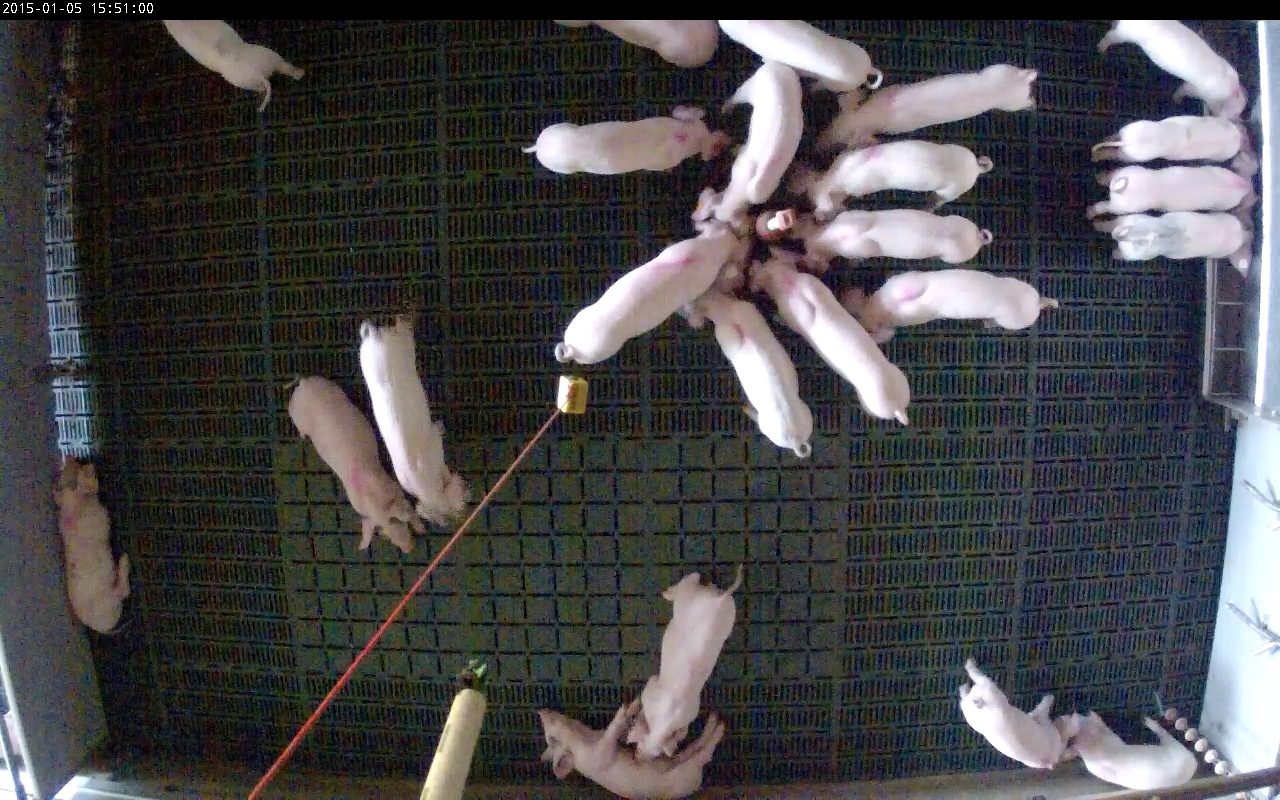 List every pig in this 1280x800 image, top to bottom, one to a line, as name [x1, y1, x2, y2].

pig [555, 19, 719, 65]
pig [1096, 19, 1250, 119]
pig [161, 20, 306, 111]
pig [718, 21, 882, 94]
pig [690, 63, 803, 239]
pig [819, 64, 1043, 153]
pig [519, 105, 729, 174]
pig [1093, 116, 1261, 166]
pig [787, 140, 994, 225]
pig [1088, 154, 1259, 219]
pig [1095, 206, 1257, 279]
pig [788, 210, 990, 278]
pig [555, 219, 747, 365]
pig [748, 248, 914, 427]
pig [682, 261, 815, 456]
pig [842, 268, 1060, 344]
pig [359, 313, 469, 526]
pig [282, 372, 427, 556]
pig [51, 452, 134, 637]
pig [626, 565, 748, 763]
pig [959, 659, 1082, 769]
pig [535, 696, 724, 799]
pig [1061, 710, 1198, 793]